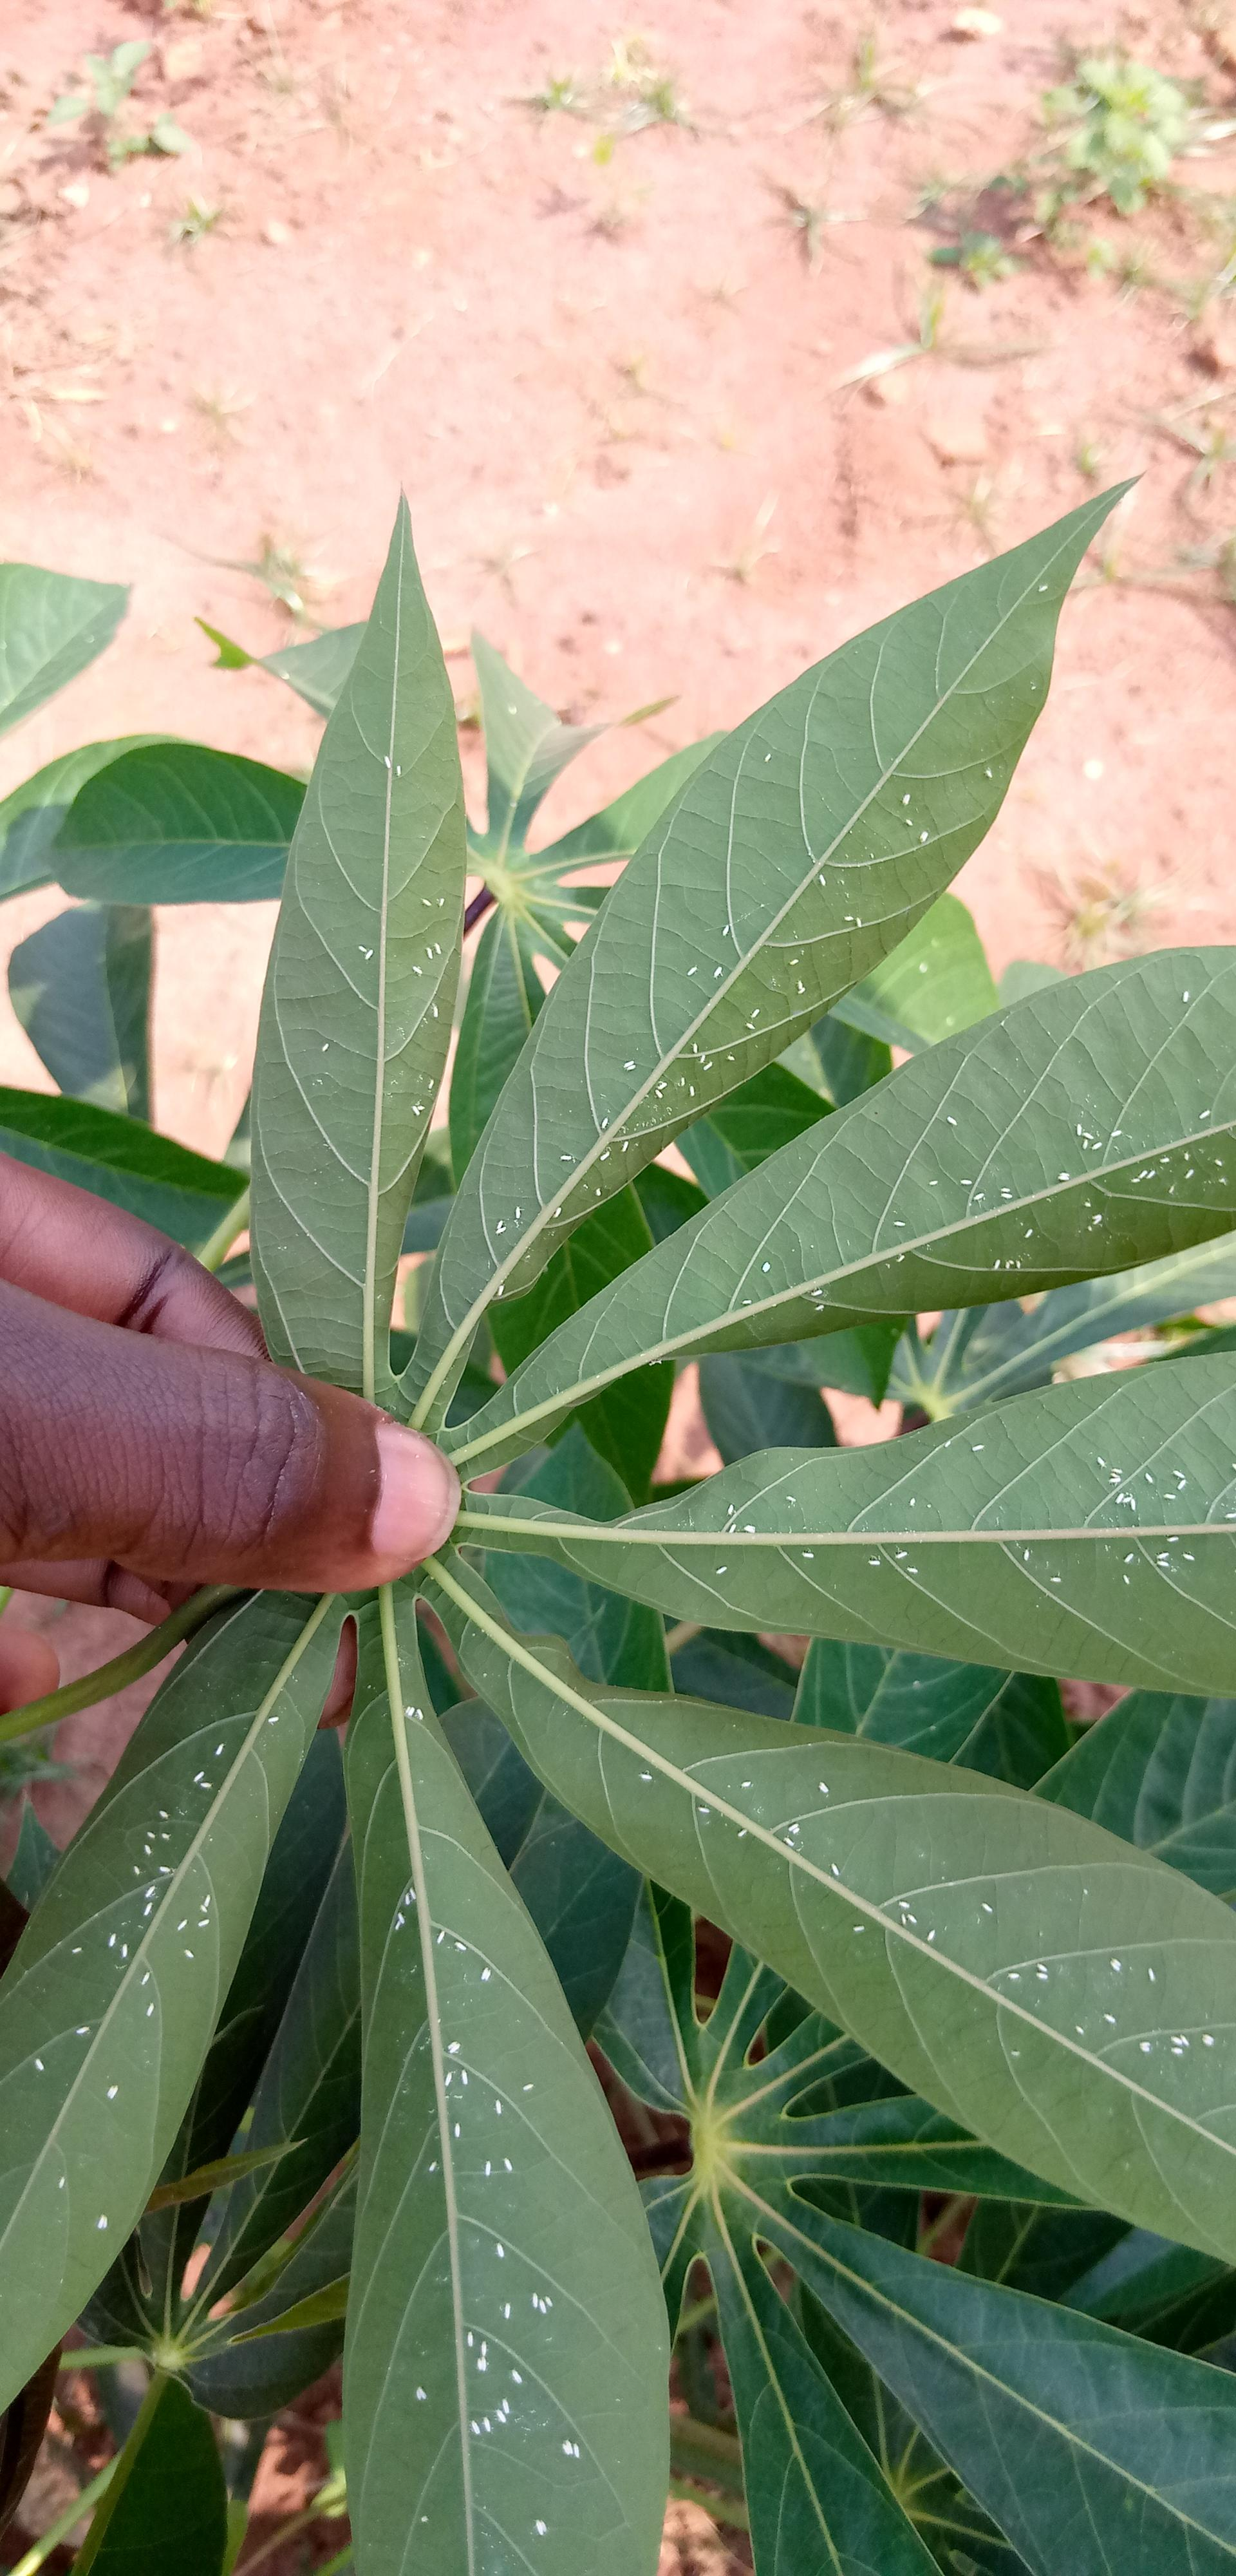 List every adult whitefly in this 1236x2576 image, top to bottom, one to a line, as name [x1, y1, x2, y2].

whitefly [1037, 582, 1049, 594]
whitefly [763, 752, 772, 764]
whitefly [384, 755, 391, 769]
whitefly [395, 764, 403, 777]
whitefly [984, 767, 994, 780]
whitefly [901, 792, 912, 807]
whitefly [905, 819, 915, 828]
whitefly [918, 830, 930, 844]
whitefly [819, 873, 828, 887]
whitefly [437, 895, 446, 907]
whitefly [421, 897, 433, 907]
whitefly [843, 914, 854, 922]
whitefly [856, 916, 863, 929]
whitefly [720, 924, 733, 937]
whitefly [433, 942, 444, 954]
whitefly [357, 945, 368, 952]
whitefly [425, 945, 434, 960]
whitefly [367, 948, 374, 961]
whitefly [789, 958, 800, 967]
whitefly [411, 964, 424, 976]
whitefly [686, 965, 698, 976]
whitefly [713, 965, 724, 978]
whitefly [797, 980, 807, 996]
whitefly [1181, 990, 1190, 1003]
whitefly [431, 1002, 440, 1019]
whitefly [750, 1007, 762, 1018]
whitefly [745, 1021, 756, 1030]
whitefly [691, 1041, 699, 1054]
whitefly [321, 1042, 330, 1053]
whitefly [726, 1054, 736, 1062]
whitefly [698, 1054, 706, 1063]
whitefly [623, 1059, 637, 1072]
whitefly [703, 1061, 714, 1071]
whitefly [680, 1076, 686, 1088]
whitefly [427, 1078, 435, 1090]
whitefly [657, 1081, 668, 1090]
whitefly [688, 1084, 696, 1098]
whitefly [655, 1089, 664, 1099]
whitefly [411, 1104, 421, 1117]
whitefly [1198, 1110, 1212, 1120]
whitefly [946, 1115, 959, 1127]
whitefly [600, 1116, 609, 1130]
whitefly [1076, 1123, 1082, 1136]
whitefly [1110, 1130, 1123, 1137]
whitefly [1082, 1132, 1094, 1139]
whitefly [1081, 1138, 1089, 1150]
whitefly [620, 1140, 630, 1154]
whitefly [1091, 1141, 1103, 1150]
whitefly [599, 1150, 612, 1162]
whitefly [1183, 1151, 1190, 1162]
whitefly [559, 1153, 574, 1161]
whitefly [1157, 1157, 1170, 1164]
whitefly [1213, 1158, 1224, 1167]
whitefly [1183, 1168, 1194, 1180]
whitefly [1147, 1169, 1156, 1180]
whitefly [1138, 1170, 1148, 1178]
whitefly [1057, 1171, 1071, 1182]
whitefly [1217, 1177, 1227, 1187]
whitefly [959, 1178, 973, 1186]
whitefly [1130, 1178, 1141, 1183]
whitefly [928, 1179, 940, 1186]
whitefly [1167, 1185, 1175, 1195]
whitefly [595, 1186, 603, 1198]
whitefly [999, 1186, 1012, 1193]
whitefly [973, 1192, 985, 1200]
whitefly [1000, 1193, 1013, 1200]
whitefly [1082, 1198, 1092, 1208]
whitefly [514, 1205, 523, 1220]
whitefly [552, 1206, 563, 1220]
whitefly [1092, 1213, 1102, 1226]
whitefly [495, 1218, 507, 1235]
whitefly [892, 1220, 907, 1227]
whitefly [1086, 1224, 1094, 1232]
whitefly [1023, 1227, 1036, 1240]
whitefly [896, 1254, 906, 1263]
whitefly [993, 1258, 1000, 1271]
whitefly [1004, 1258, 1014, 1269]
whitefly [1015, 1259, 1022, 1271]
whitefly [761, 1261, 771, 1273]
whitefly [496, 1284, 505, 1297]
whitefly [810, 1289, 825, 1297]
whitefly [741, 1298, 753, 1305]
whitefly [814, 1304, 825, 1312]
whitefly [944, 1439, 951, 1448]
whitefly [971, 1444, 986, 1452]
whitefly [1096, 1456, 1105, 1469]
whitefly [1111, 1467, 1124, 1474]
whitefly [1172, 1470, 1186, 1479]
whitefly [1145, 1472, 1153, 1484]
whitefly [1109, 1472, 1120, 1478]
whitefly [1108, 1478, 1121, 1484]
whitefly [1176, 1479, 1188, 1490]
whitefly [1114, 1492, 1122, 1504]
whitefly [1163, 1492, 1176, 1500]
whitefly [785, 1495, 798, 1506]
whitefly [1122, 1495, 1131, 1504]
whitefly [908, 1497, 916, 1508]
whitefly [1130, 1498, 1136, 1512]
whitefly [727, 1503, 735, 1516]
whitefly [1224, 1511, 1235, 1520]
whitefly [727, 1523, 738, 1533]
whitefly [743, 1523, 756, 1534]
whitefly [1166, 1536, 1180, 1542]
whitefly [1022, 1548, 1031, 1561]
whitefly [894, 1550, 910, 1559]
whitefly [801, 1551, 815, 1559]
whitefly [1156, 1551, 1170, 1559]
whitefly [1123, 1552, 1135, 1564]
whitefly [1182, 1552, 1195, 1562]
whitefly [868, 1558, 882, 1566]
whitefly [1156, 1560, 1170, 1567]
whitefly [906, 1565, 919, 1575]
whitefly [715, 1566, 729, 1575]
whitefly [1122, 1573, 1131, 1586]
whitefly [1049, 1576, 1063, 1583]
whitefly [404, 1705, 417, 1718]
whitefly [415, 1707, 426, 1721]
whitefly [267, 1714, 283, 1726]
whitefly [214, 1741, 225, 1757]
whitefly [192, 1770, 209, 1783]
whitefly [637, 1771, 655, 1783]
whitefly [739, 1778, 753, 1789]
whitefly [816, 1780, 830, 1794]
whitefly [199, 1781, 214, 1790]
whitefly [695, 1804, 711, 1815]
whitefly [158, 1809, 170, 1820]
whitefly [787, 1822, 804, 1835]
whitefly [735, 1826, 749, 1838]
whitefly [145, 1830, 156, 1839]
whitefly [161, 1831, 172, 1842]
whitefly [782, 1836, 796, 1848]
whitefly [143, 1843, 153, 1857]
whitefly [829, 1861, 841, 1879]
whitefly [133, 1864, 142, 1876]
whitefly [158, 1865, 171, 1873]
whitefly [144, 1884, 158, 1899]
whitefly [409, 1886, 419, 1900]
whitefly [404, 1891, 411, 1906]
whitefly [203, 1893, 211, 1907]
whitefly [897, 1899, 912, 1909]
whitefly [979, 1900, 995, 1915]
whitefly [143, 1901, 154, 1917]
whitefly [199, 1904, 209, 1913]
whitefly [393, 1911, 406, 1931]
whitefly [906, 1911, 918, 1926]
whitefly [897, 1912, 906, 1926]
whitefly [176, 1918, 191, 1931]
whitefly [197, 1918, 212, 1928]
whitefly [851, 1922, 867, 1934]
whitefly [925, 1928, 938, 1944]
whitefly [436, 1929, 447, 1945]
whitefly [108, 1932, 116, 1949]
whitefly [453, 1940, 468, 1953]
whitefly [121, 1942, 129, 1958]
whitefly [70, 1946, 84, 1953]
whitefly [183, 1948, 195, 1959]
whitefly [1109, 1955, 1122, 1974]
whitefly [1034, 1962, 1051, 1972]
whitefly [1146, 1965, 1157, 1983]
whitefly [480, 1966, 493, 1983]
whitefly [140, 1971, 153, 1985]
whitefly [1004, 1971, 1022, 1980]
whitefly [1033, 1972, 1053, 1981]
whitefly [144, 2002, 156, 2017]
whitefly [1101, 2011, 1116, 2025]
whitefly [1074, 2023, 1084, 2036]
whitefly [75, 2025, 91, 2034]
whitefly [1200, 2032, 1215, 2049]
whitefly [1168, 2032, 1192, 2046]
whitefly [445, 2040, 461, 2055]
whitefly [1137, 2040, 1152, 2054]
whitefly [1168, 2046, 1184, 2056]
whitefly [34, 2058, 45, 2072]
whitefly [460, 2069, 472, 2086]
whitefly [444, 2070, 453, 2088]
whitefly [520, 2081, 536, 2092]
whitefly [106, 2083, 121, 2101]
whitefly [494, 2098, 502, 2116]
whitefly [453, 2121, 461, 2139]
whitefly [503, 2156, 514, 2173]
whitefly [483, 2159, 495, 2179]
whitefly [427, 2159, 439, 2173]
whitefly [57, 2175, 66, 2190]
whitefly [96, 2213, 109, 2230]
whitefly [496, 2242, 506, 2259]
whitefly [531, 2291, 538, 2309]
whitefly [545, 2295, 554, 2308]
whitefly [539, 2298, 547, 2315]
whitefly [503, 2301, 512, 2319]
whitefly [466, 2330, 474, 2347]
whitefly [480, 2340, 488, 2356]
whitefly [476, 2356, 487, 2372]
whitefly [510, 2369, 523, 2384]
whitefly [415, 2385, 430, 2402]
whitefly [500, 2396, 511, 2414]
whitefly [496, 2409, 507, 2424]
whitefly [482, 2416, 492, 2434]
whitefly [470, 2420, 482, 2435]
whitefly [561, 2438, 574, 2456]
whitefly [573, 2442, 581, 2459]
whitefly [420, 2514, 431, 2524]
whitefly [534, 2518, 548, 2537]